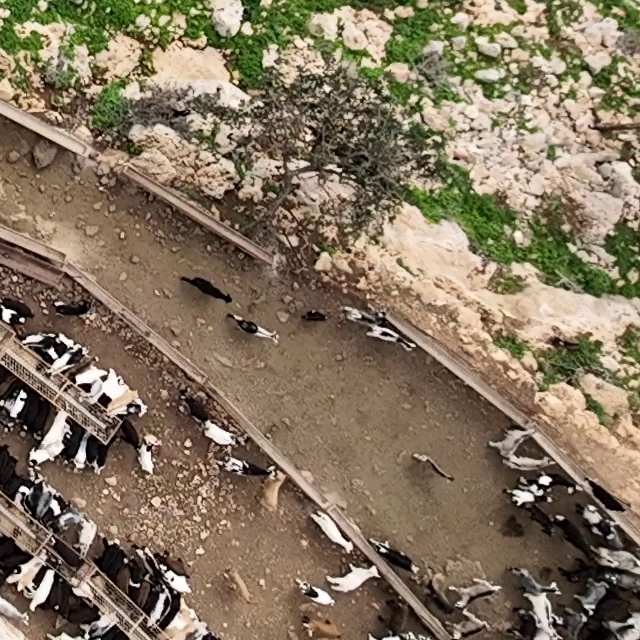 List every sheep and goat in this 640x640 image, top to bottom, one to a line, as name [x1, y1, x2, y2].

goat [181, 276, 232, 305]
goat [2, 297, 36, 320]
goat [53, 301, 91, 316]
goat [0, 304, 25, 324]
goat [344, 305, 382, 329]
goat [302, 309, 328, 322]
goat [226, 314, 280, 344]
goat [12, 323, 25, 337]
goat [368, 324, 416, 352]
goat [32, 334, 74, 362]
goat [21, 335, 56, 349]
goat [45, 345, 88, 376]
goat [60, 355, 98, 389]
goat [76, 367, 106, 391]
goat [89, 369, 129, 415]
goat [0, 370, 13, 397]
goat [0, 375, 19, 396]
goat [3, 377, 23, 399]
goat [78, 379, 103, 405]
goat [11, 384, 29, 419]
goat [177, 387, 209, 422]
goat [0, 389, 20, 409]
goat [106, 390, 137, 412]
goat [23, 393, 42, 431]
goat [34, 398, 48, 430]
goat [0, 399, 16, 433]
goat [32, 400, 62, 441]
goat [107, 404, 142, 416]
goat [30, 411, 68, 462]
goat [60, 418, 85, 459]
goat [121, 418, 141, 450]
goat [205, 422, 240, 446]
goat [73, 426, 94, 468]
goat [85, 429, 102, 466]
goat [488, 429, 535, 458]
goat [94, 435, 118, 474]
goat [139, 444, 155, 474]
goat [0, 445, 11, 488]
goat [412, 454, 456, 482]
goat [504, 454, 557, 471]
goat [0, 456, 18, 490]
goat [216, 458, 276, 476]
goat [29, 460, 42, 484]
goat [255, 470, 284, 512]
goat [3, 472, 22, 506]
goat [537, 472, 583, 495]
goat [35, 473, 53, 522]
goat [518, 475, 551, 495]
goat [585, 477, 626, 513]
goat [12, 478, 31, 509]
goat [48, 484, 68, 514]
goat [23, 487, 42, 524]
goat [503, 488, 553, 507]
goat [33, 495, 70, 531]
goat [525, 502, 554, 537]
goat [584, 505, 616, 538]
goat [48, 509, 87, 536]
goat [312, 511, 354, 554]
goat [554, 518, 594, 559]
goat [72, 522, 97, 561]
goat [46, 534, 84, 567]
goat [0, 537, 15, 562]
goat [91, 538, 120, 577]
goat [371, 539, 419, 574]
goat [134, 543, 163, 586]
goat [590, 545, 639, 574]
goat [105, 548, 126, 580]
goat [6, 550, 46, 583]
goat [154, 550, 191, 581]
goat [2, 553, 32, 573]
goat [127, 555, 141, 604]
goat [18, 558, 47, 593]
goat [116, 565, 130, 597]
goat [159, 565, 192, 593]
goat [325, 565, 380, 590]
goat [507, 565, 562, 597]
goat [565, 565, 629, 583]
goat [223, 569, 253, 605]
goat [31, 570, 53, 611]
goat [52, 571, 59, 610]
goat [603, 573, 639, 594]
goat [67, 575, 95, 600]
goat [58, 576, 69, 619]
goat [429, 578, 453, 613]
goat [574, 578, 608, 615]
goat [295, 579, 336, 606]
goat [451, 579, 502, 608]
goat [131, 580, 151, 617]
goat [153, 581, 182, 632]
goat [610, 584, 639, 609]
goat [0, 587, 30, 626]
goat [525, 591, 555, 636]
goat [146, 594, 166, 626]
goat [595, 600, 631, 620]
goat [60, 601, 101, 624]
goat [380, 601, 408, 631]
goat [157, 602, 197, 639]
goat [508, 606, 534, 638]
goat [559, 607, 588, 639]
goat [82, 610, 117, 639]
goat [626, 610, 639, 629]
goat [304, 619, 342, 638]
goat [453, 619, 489, 638]
goat [602, 621, 639, 639]
goat [170, 623, 206, 639]
goat [533, 630, 550, 639]
goat [370, 632, 414, 639]
goat [46, 633, 84, 639]
goat [202, 633, 218, 639]